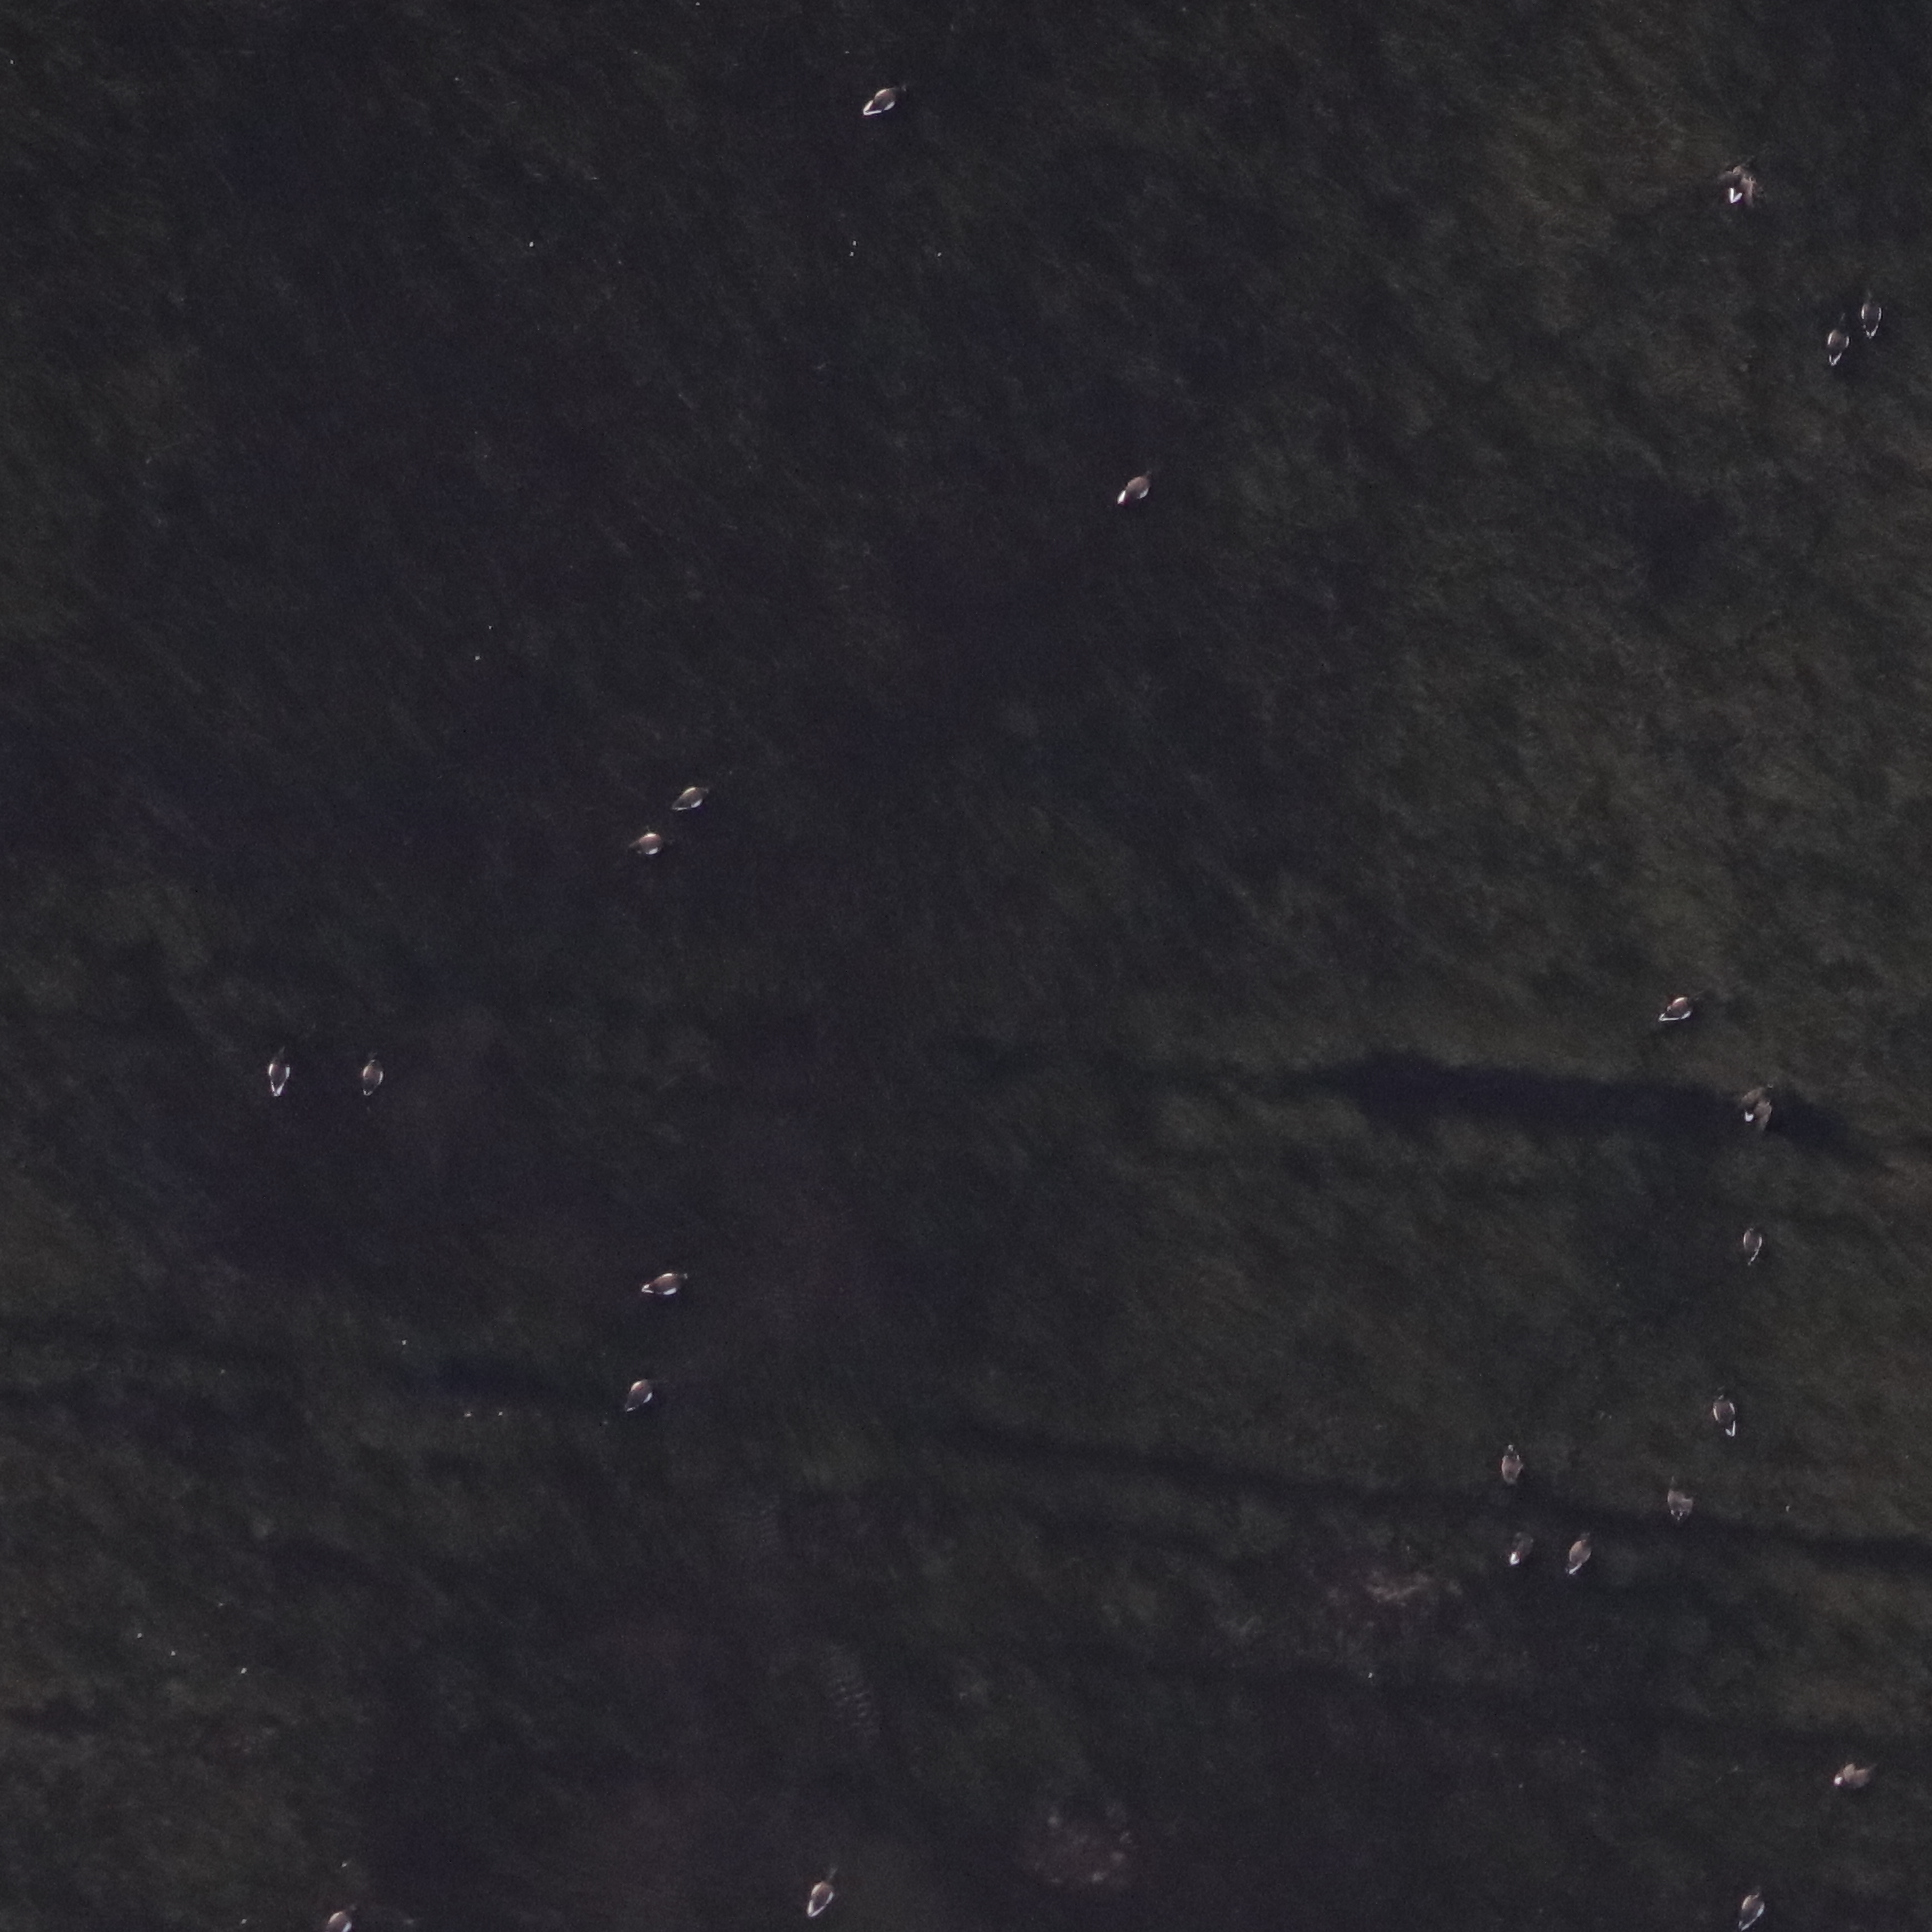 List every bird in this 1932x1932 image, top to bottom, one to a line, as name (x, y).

brant (883, 100)
brant (1740, 184)
brant (1871, 315)
brant (1844, 341)
brant (1135, 488)
brant (689, 798)
brant (648, 845)
brant (1680, 1009)
brant (278, 1075)
brant (372, 1075)
brant (1760, 1107)
brant (1753, 1243)
brant (666, 1283)
brant (640, 1394)
brant (1726, 1413)
brant (1512, 1467)
brant (1680, 1501)
brant (1520, 1549)
brant (1579, 1552)
brant (1855, 1772)
brant (821, 1895)
brant (1751, 1907)
brant (337, 1923)